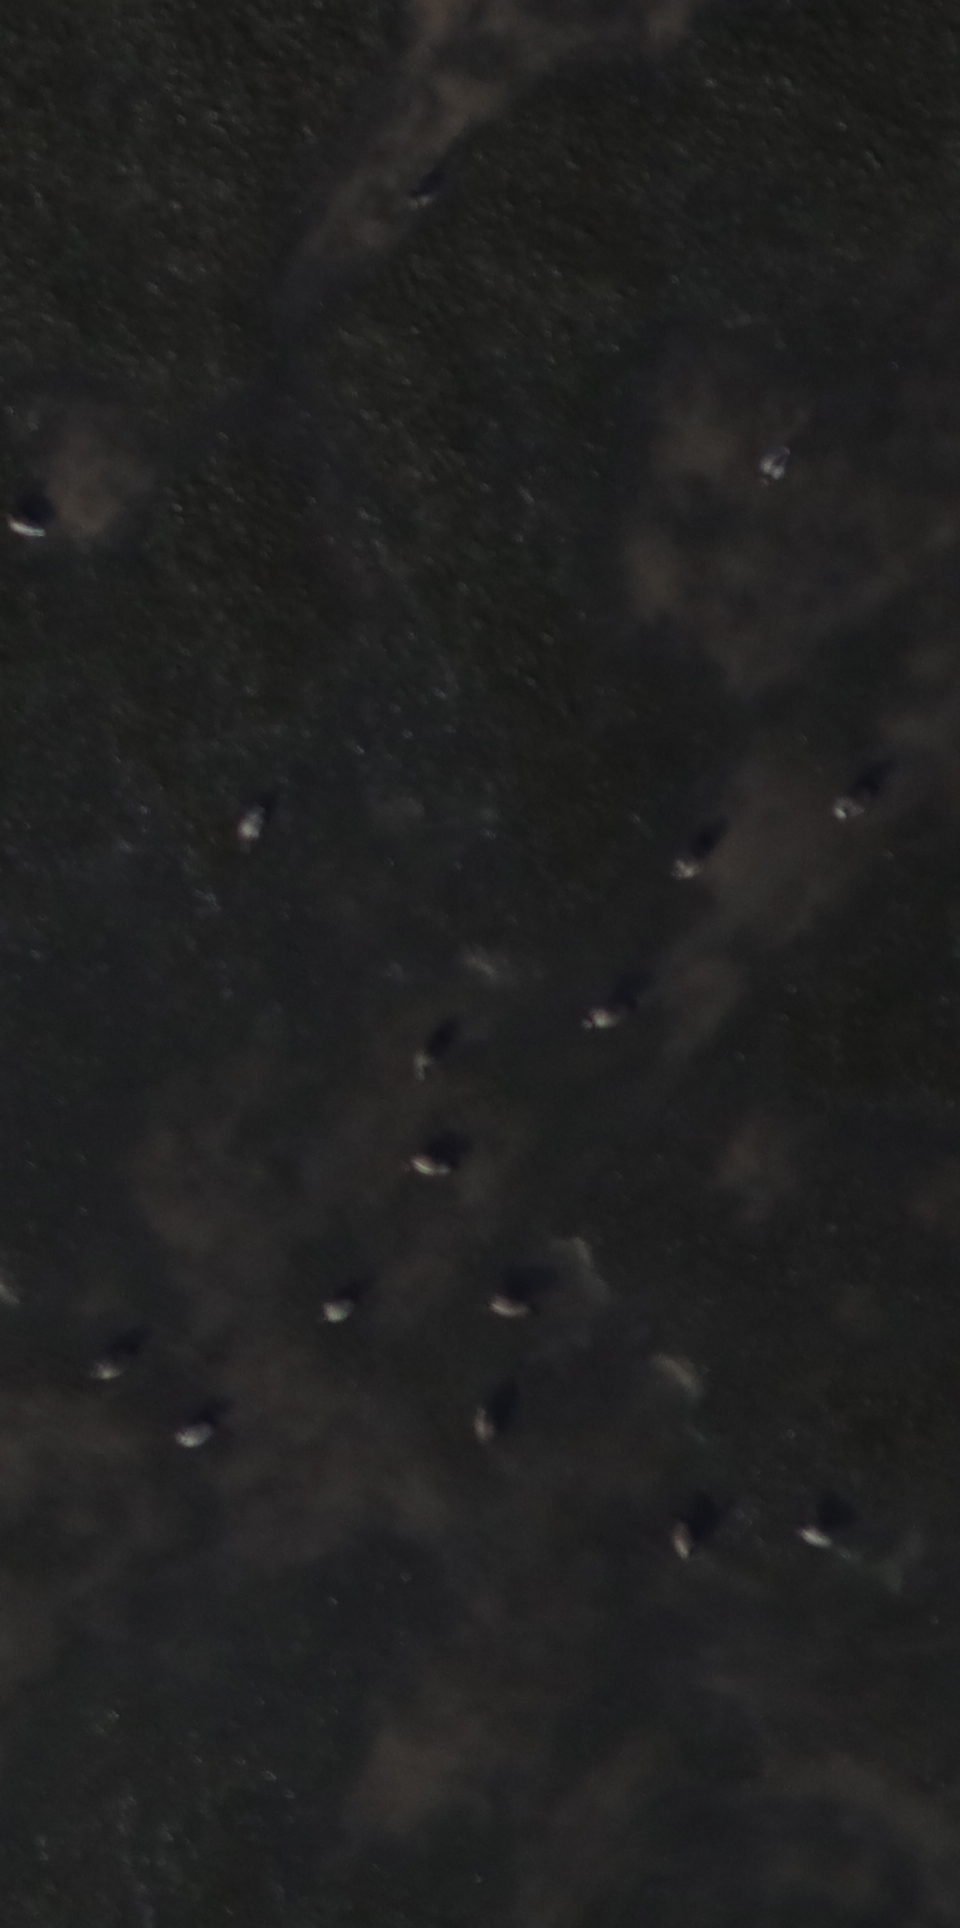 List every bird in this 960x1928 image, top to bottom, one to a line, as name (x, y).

brant (780, 462)
Canada goose (31, 522)
Canada goose (845, 805)
Canada goose (250, 823)
Canada goose (696, 865)
Canada goose (600, 1008)
Canada goose (429, 1057)
Canada goose (423, 1159)
Canada goose (526, 1298)
Canada goose (334, 1314)
Canada goose (109, 1364)
Canada goose (487, 1414)
Canada goose (187, 1437)
Canada goose (807, 1526)
Canada goose (683, 1530)